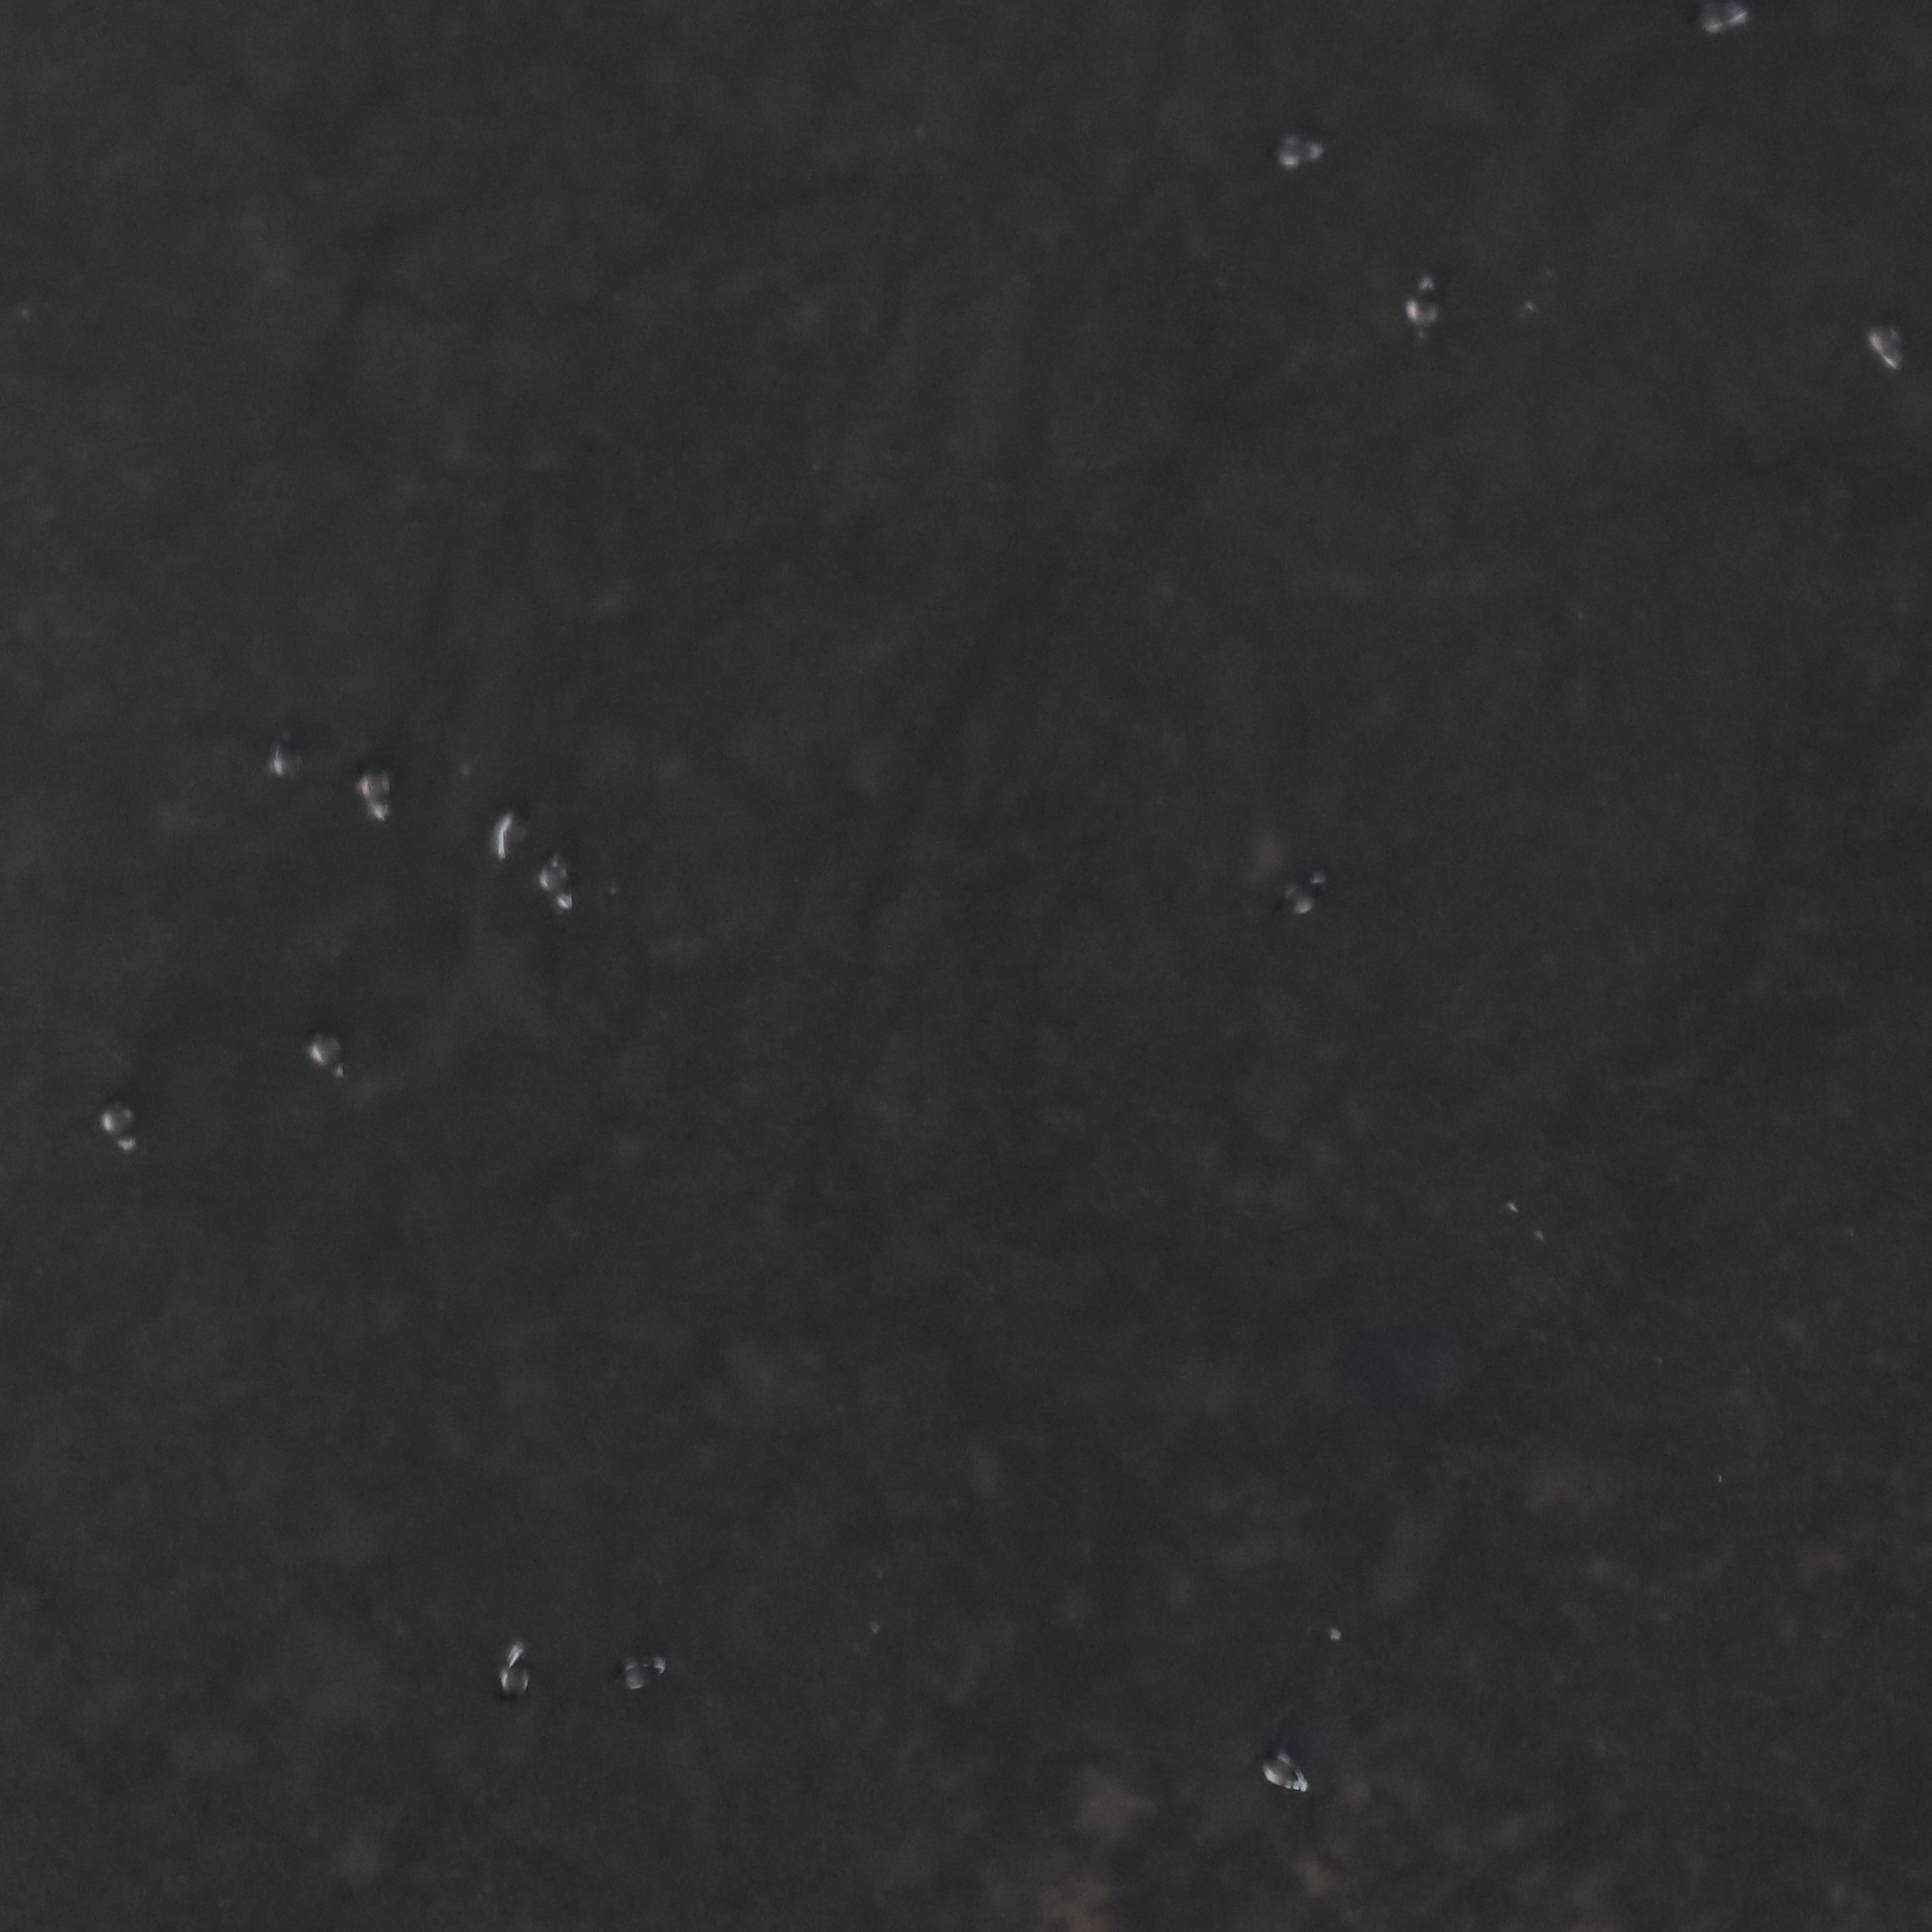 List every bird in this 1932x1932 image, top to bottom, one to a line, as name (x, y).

brant (1714, 16)
brant (1293, 147)
brant (1424, 311)
brant (1885, 344)
brant (287, 767)
brant (375, 791)
brant (504, 829)
brant (555, 884)
brant (1302, 895)
brant (324, 1050)
brant (115, 1124)
brant (640, 1672)
brant (515, 1674)
brant (1283, 1769)